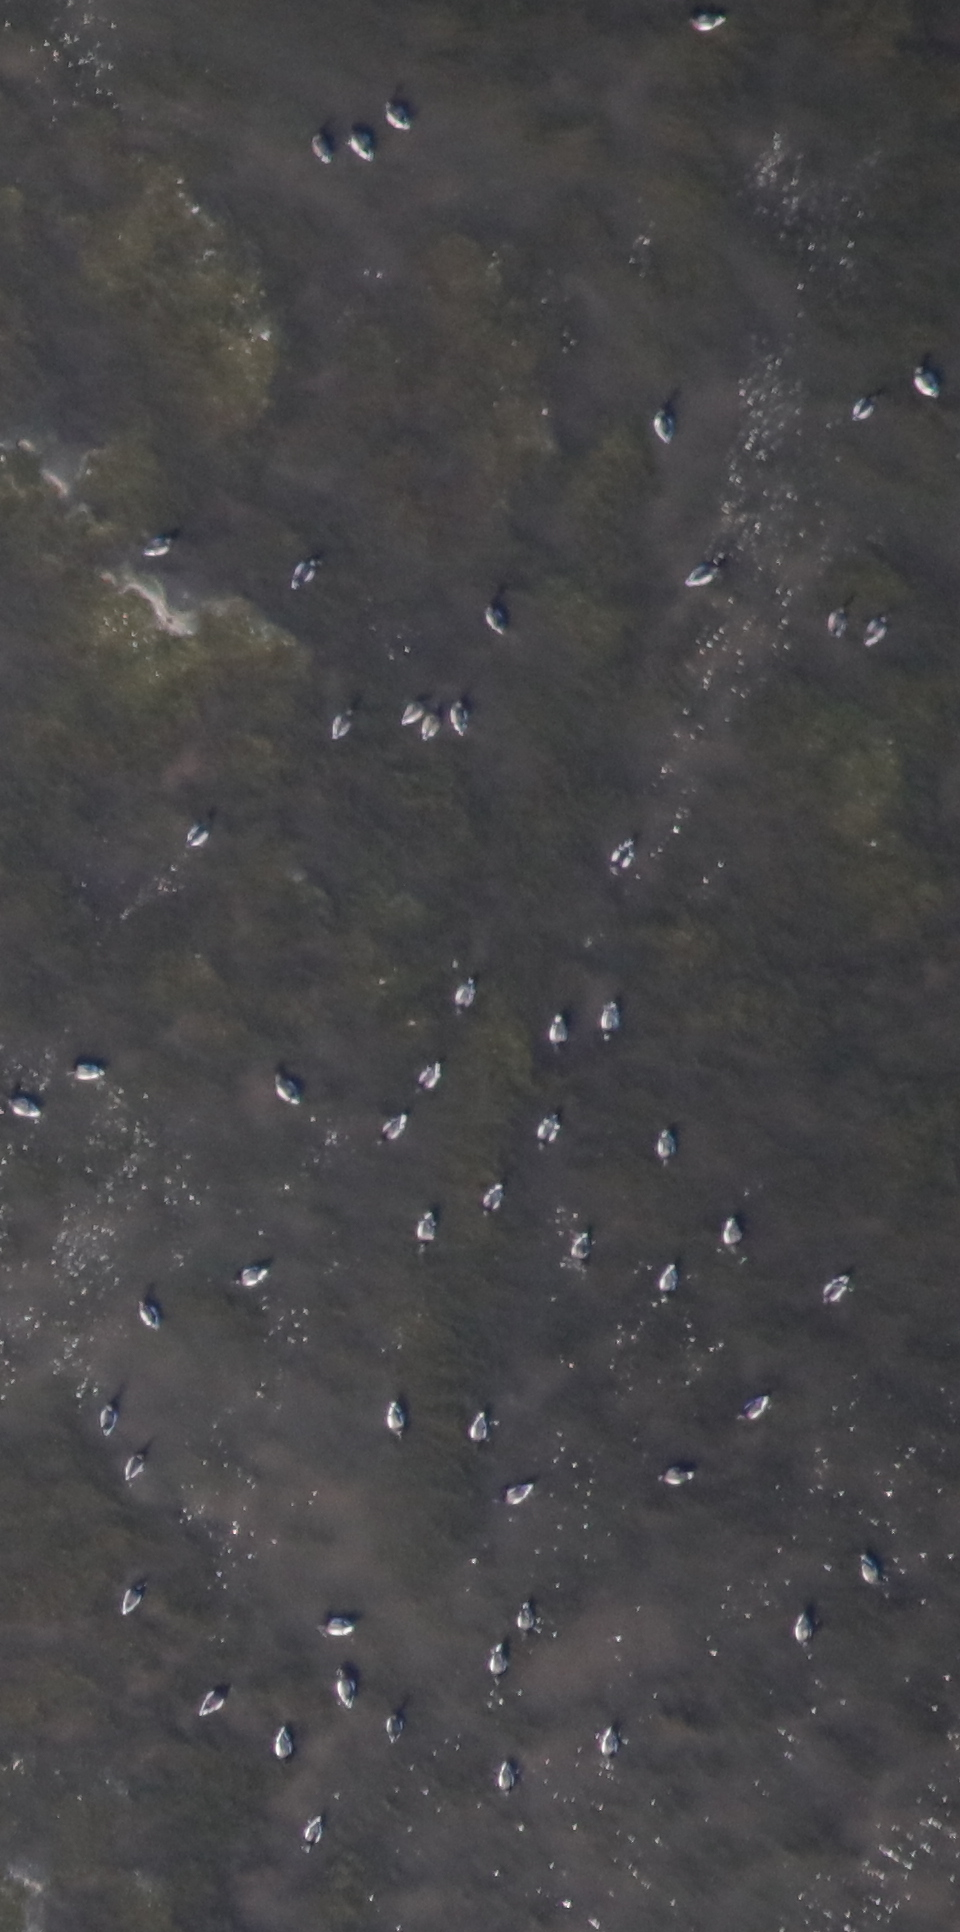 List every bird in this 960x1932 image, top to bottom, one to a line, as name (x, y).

brant (703, 19)
brant (400, 119)
brant (362, 145)
brant (318, 146)
brant (926, 383)
brant (864, 406)
brant (667, 435)
brant (156, 540)
brant (300, 574)
brant (709, 577)
brant (503, 621)
brant (845, 623)
brant (880, 633)
brant (407, 711)
brant (459, 713)
brant (346, 722)
brant (429, 734)
brant (193, 838)
brant (624, 856)
brant (473, 998)
brant (610, 1018)
brant (560, 1038)
brant (82, 1076)
brant (432, 1077)
brant (287, 1087)
brant (21, 1105)
brant (394, 1131)
brant (548, 1134)
brant (668, 1148)
brant (494, 1199)
brant (738, 1228)
brant (425, 1230)
brant (585, 1247)
brant (259, 1269)
brant (671, 1286)
brant (841, 1293)
brant (155, 1311)
brant (752, 1412)
brant (110, 1419)
brant (399, 1421)
brant (482, 1428)
brant (132, 1466)
brant (677, 1473)
brant (521, 1492)
brant (870, 1572)
brant (128, 1600)
brant (529, 1618)
brant (343, 1623)
brant (800, 1629)
brant (496, 1663)
brant (347, 1689)
brant (212, 1701)
brant (392, 1730)
brant (613, 1747)
brant (282, 1748)
brant (506, 1778)
brant (312, 1830)